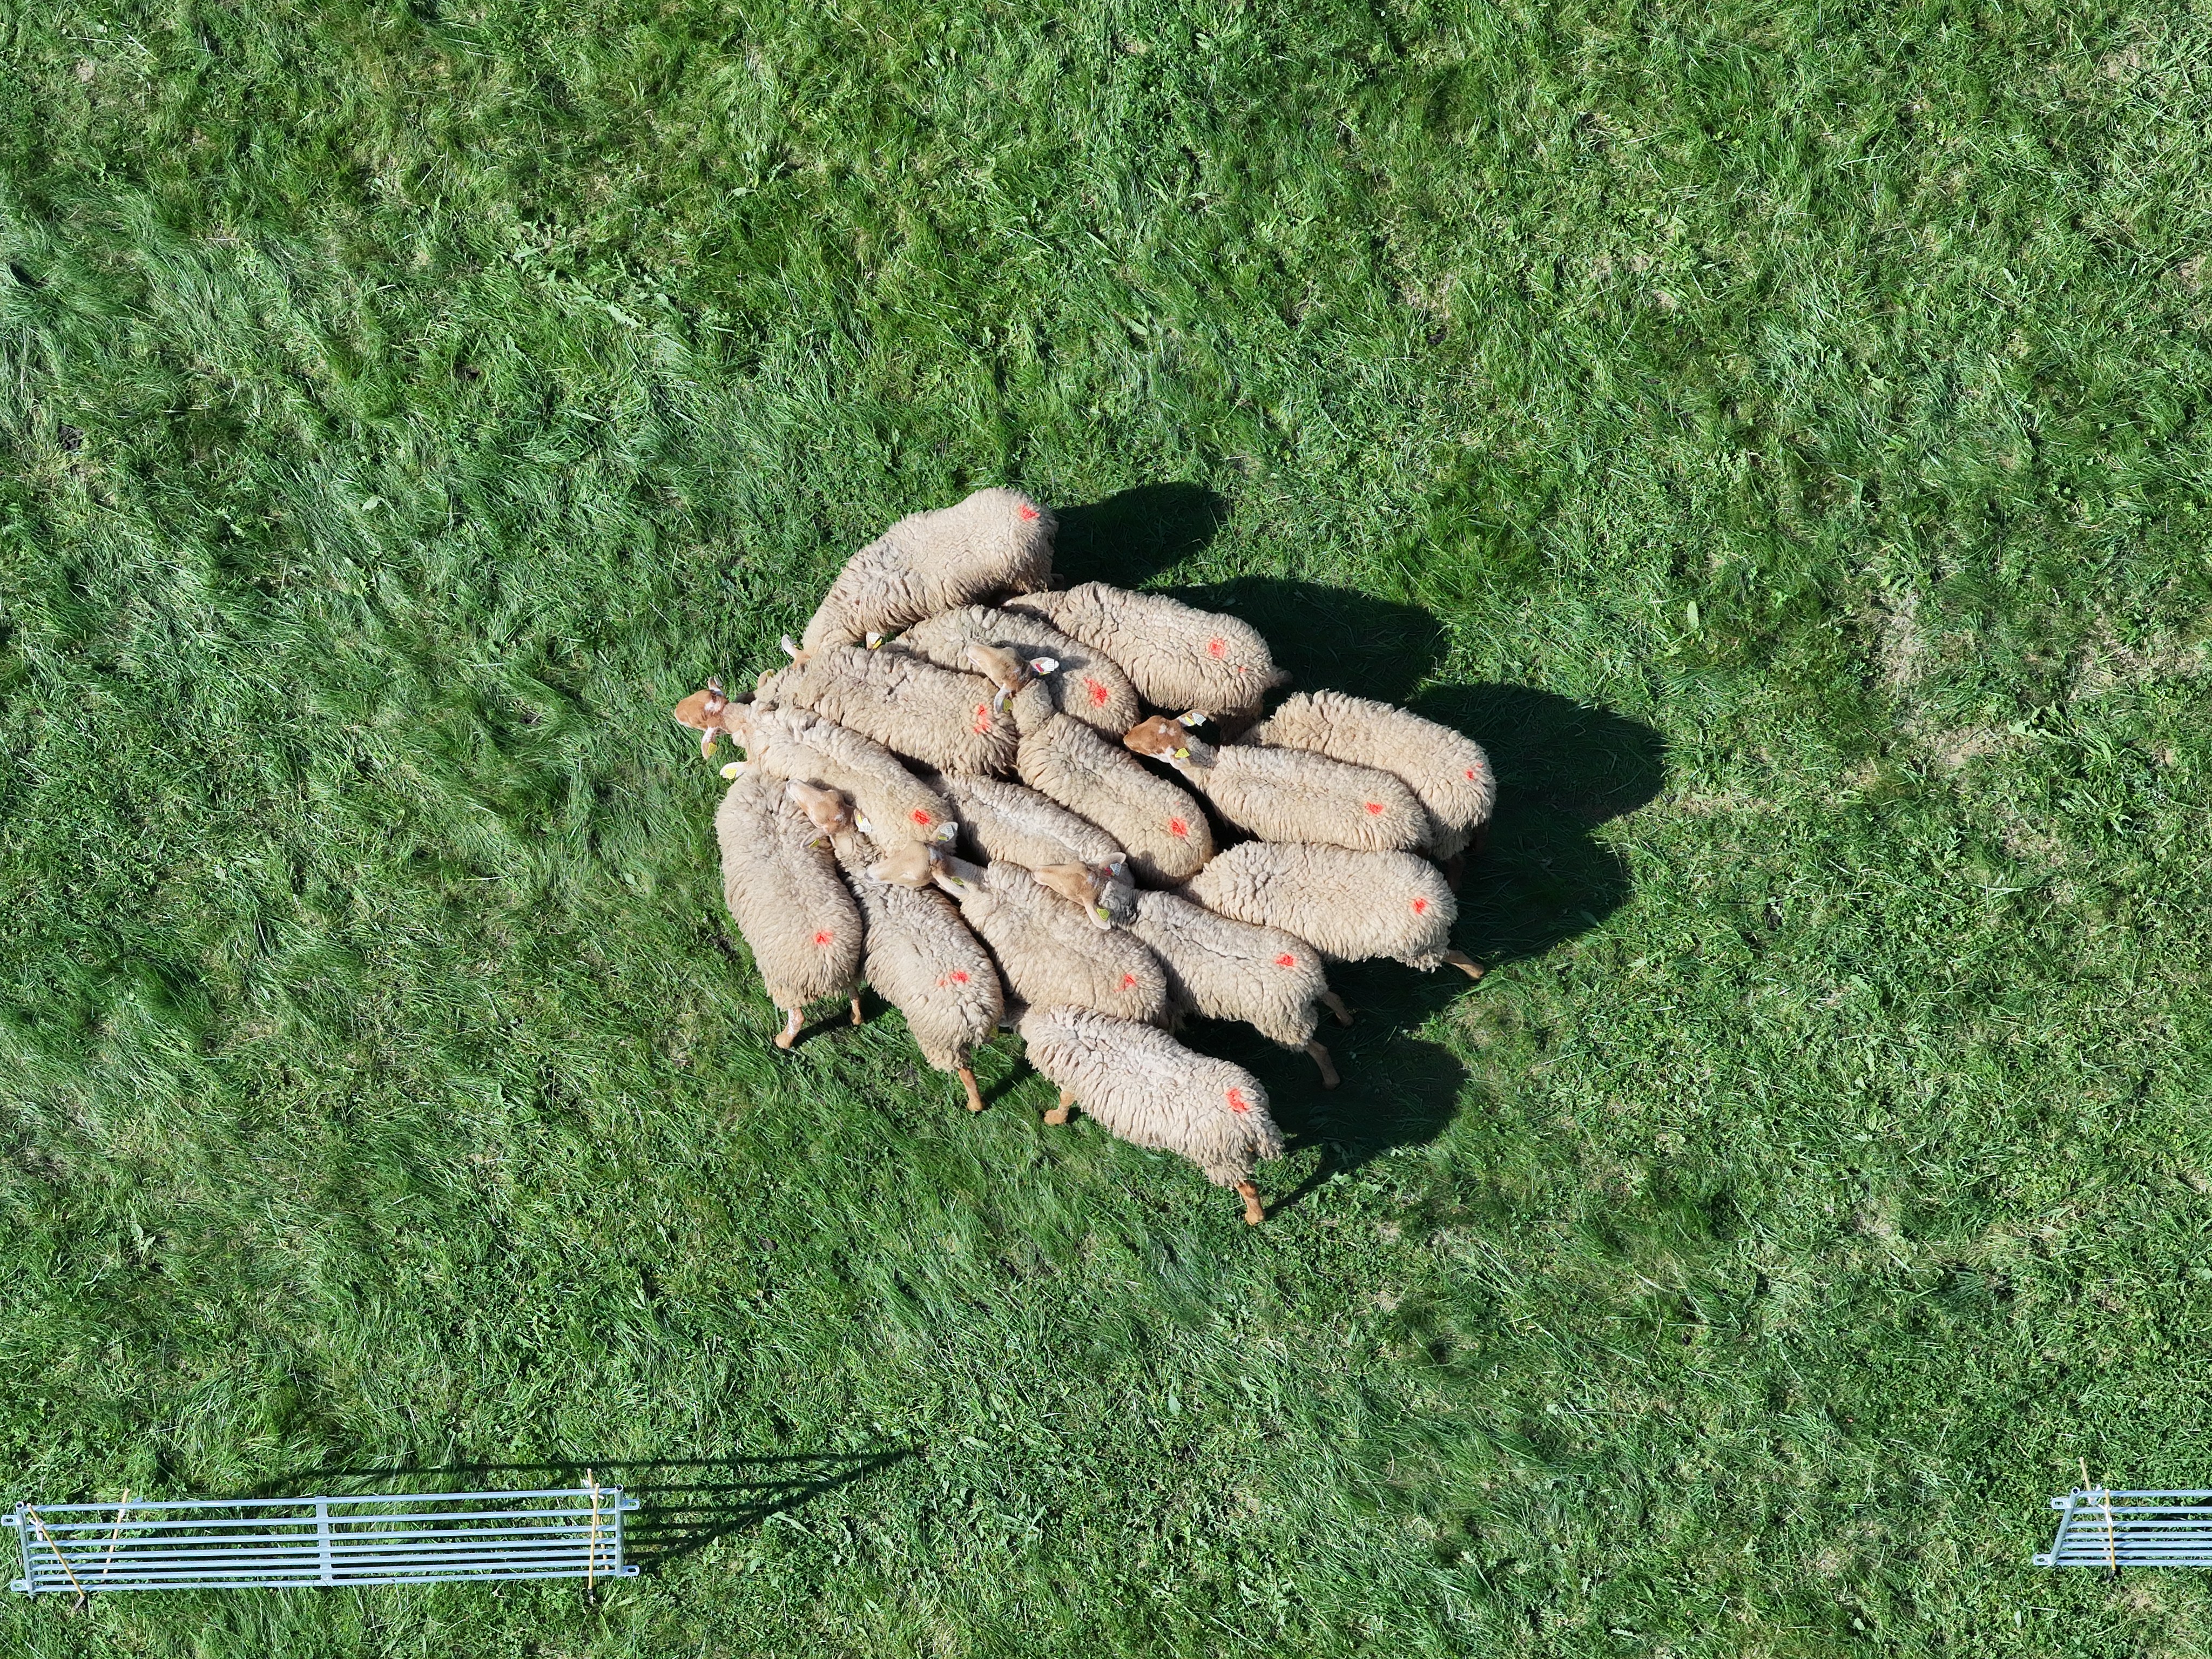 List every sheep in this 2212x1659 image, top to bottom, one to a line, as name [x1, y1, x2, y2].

sheep [782, 487, 1057, 659]
sheep [1004, 581, 1284, 718]
sheep [891, 605, 1132, 737]
sheep [967, 643, 1206, 869]
sheep [752, 646, 1017, 776]
sheep [674, 676, 959, 845]
sheep [1231, 689, 1494, 837]
sheep [1123, 704, 1432, 853]
sheep [714, 758, 874, 1054]
sheep [929, 773, 1134, 889]
sheep [784, 779, 1005, 1112]
sheep [867, 822, 1171, 1022]
sheep [1182, 841, 1484, 976]
sheep [1029, 853, 1352, 1086]
sheep [1011, 1002, 1283, 1224]